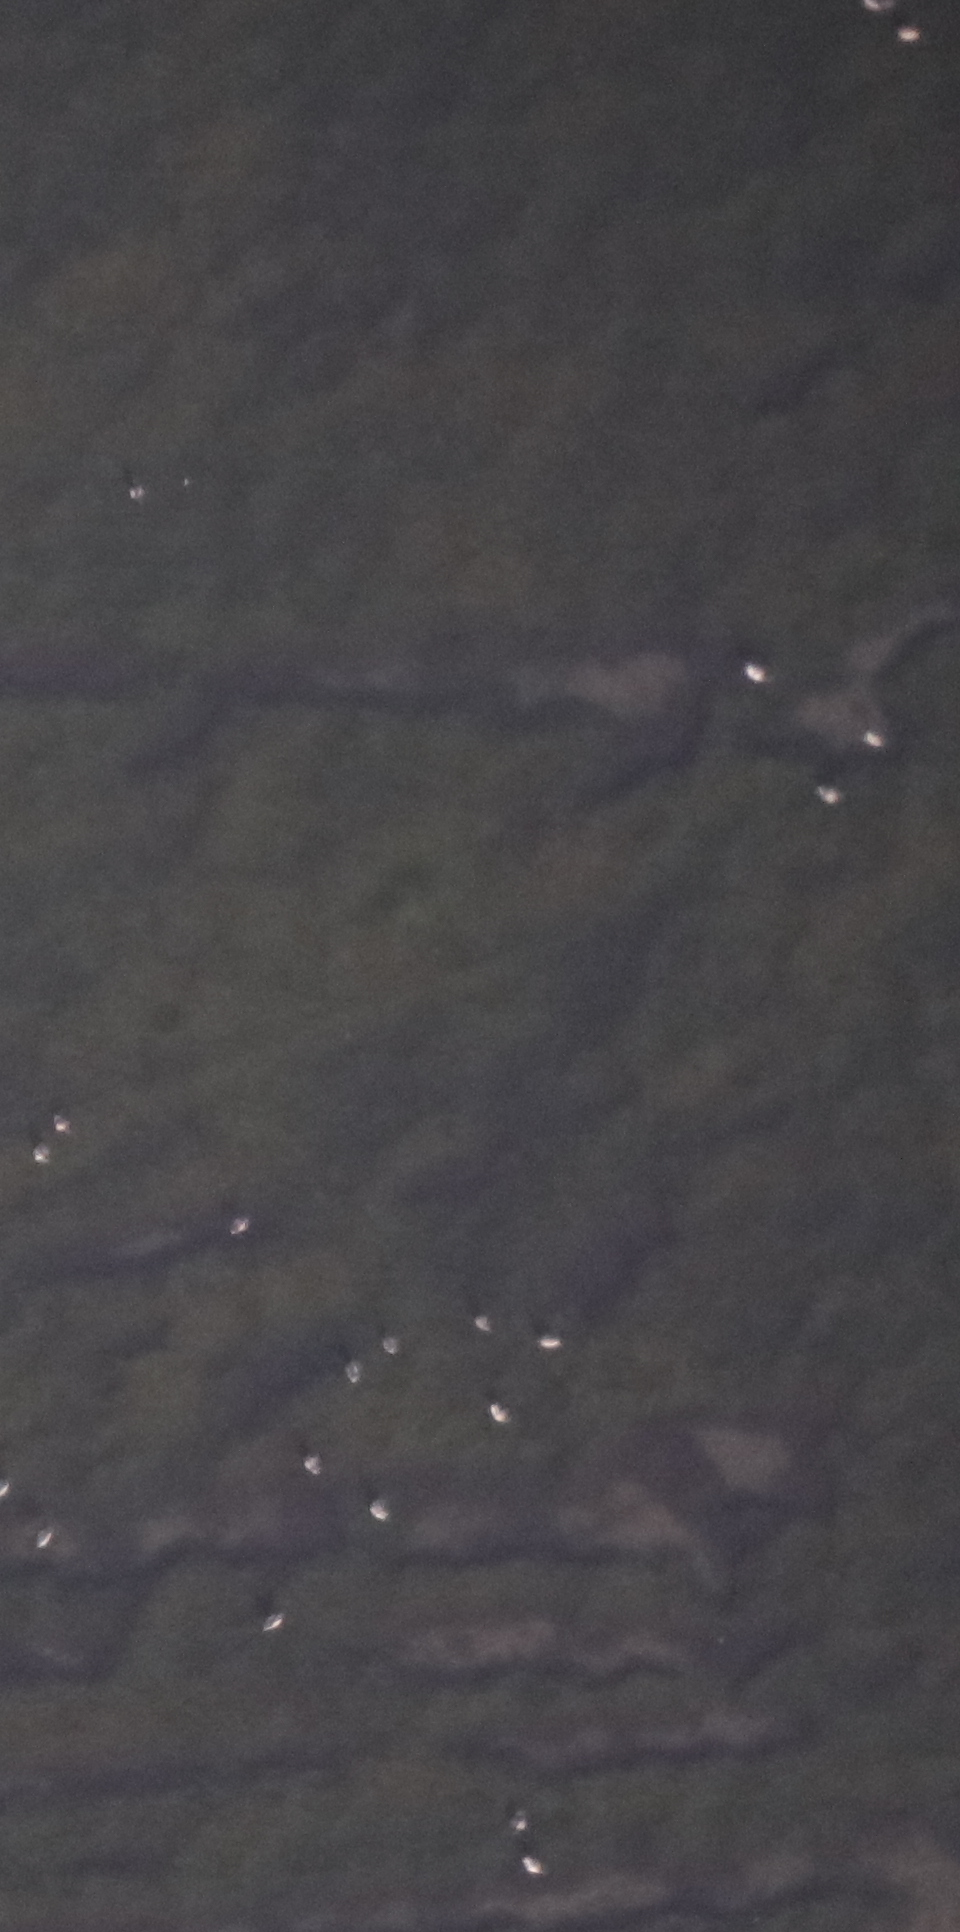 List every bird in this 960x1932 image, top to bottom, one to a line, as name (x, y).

Canada goose (874, 4)
Canada goose (908, 35)
brant (132, 490)
brant (757, 673)
brant (871, 744)
brant (824, 798)
brant (67, 1126)
brant (44, 1150)
brant (243, 1216)
brant (479, 1327)
brant (396, 1330)
brant (552, 1341)
brant (356, 1368)
brant (496, 1406)
brant (317, 1466)
brant (387, 1502)
brant (51, 1534)
brant (275, 1620)
brant (514, 1818)
brant (538, 1865)